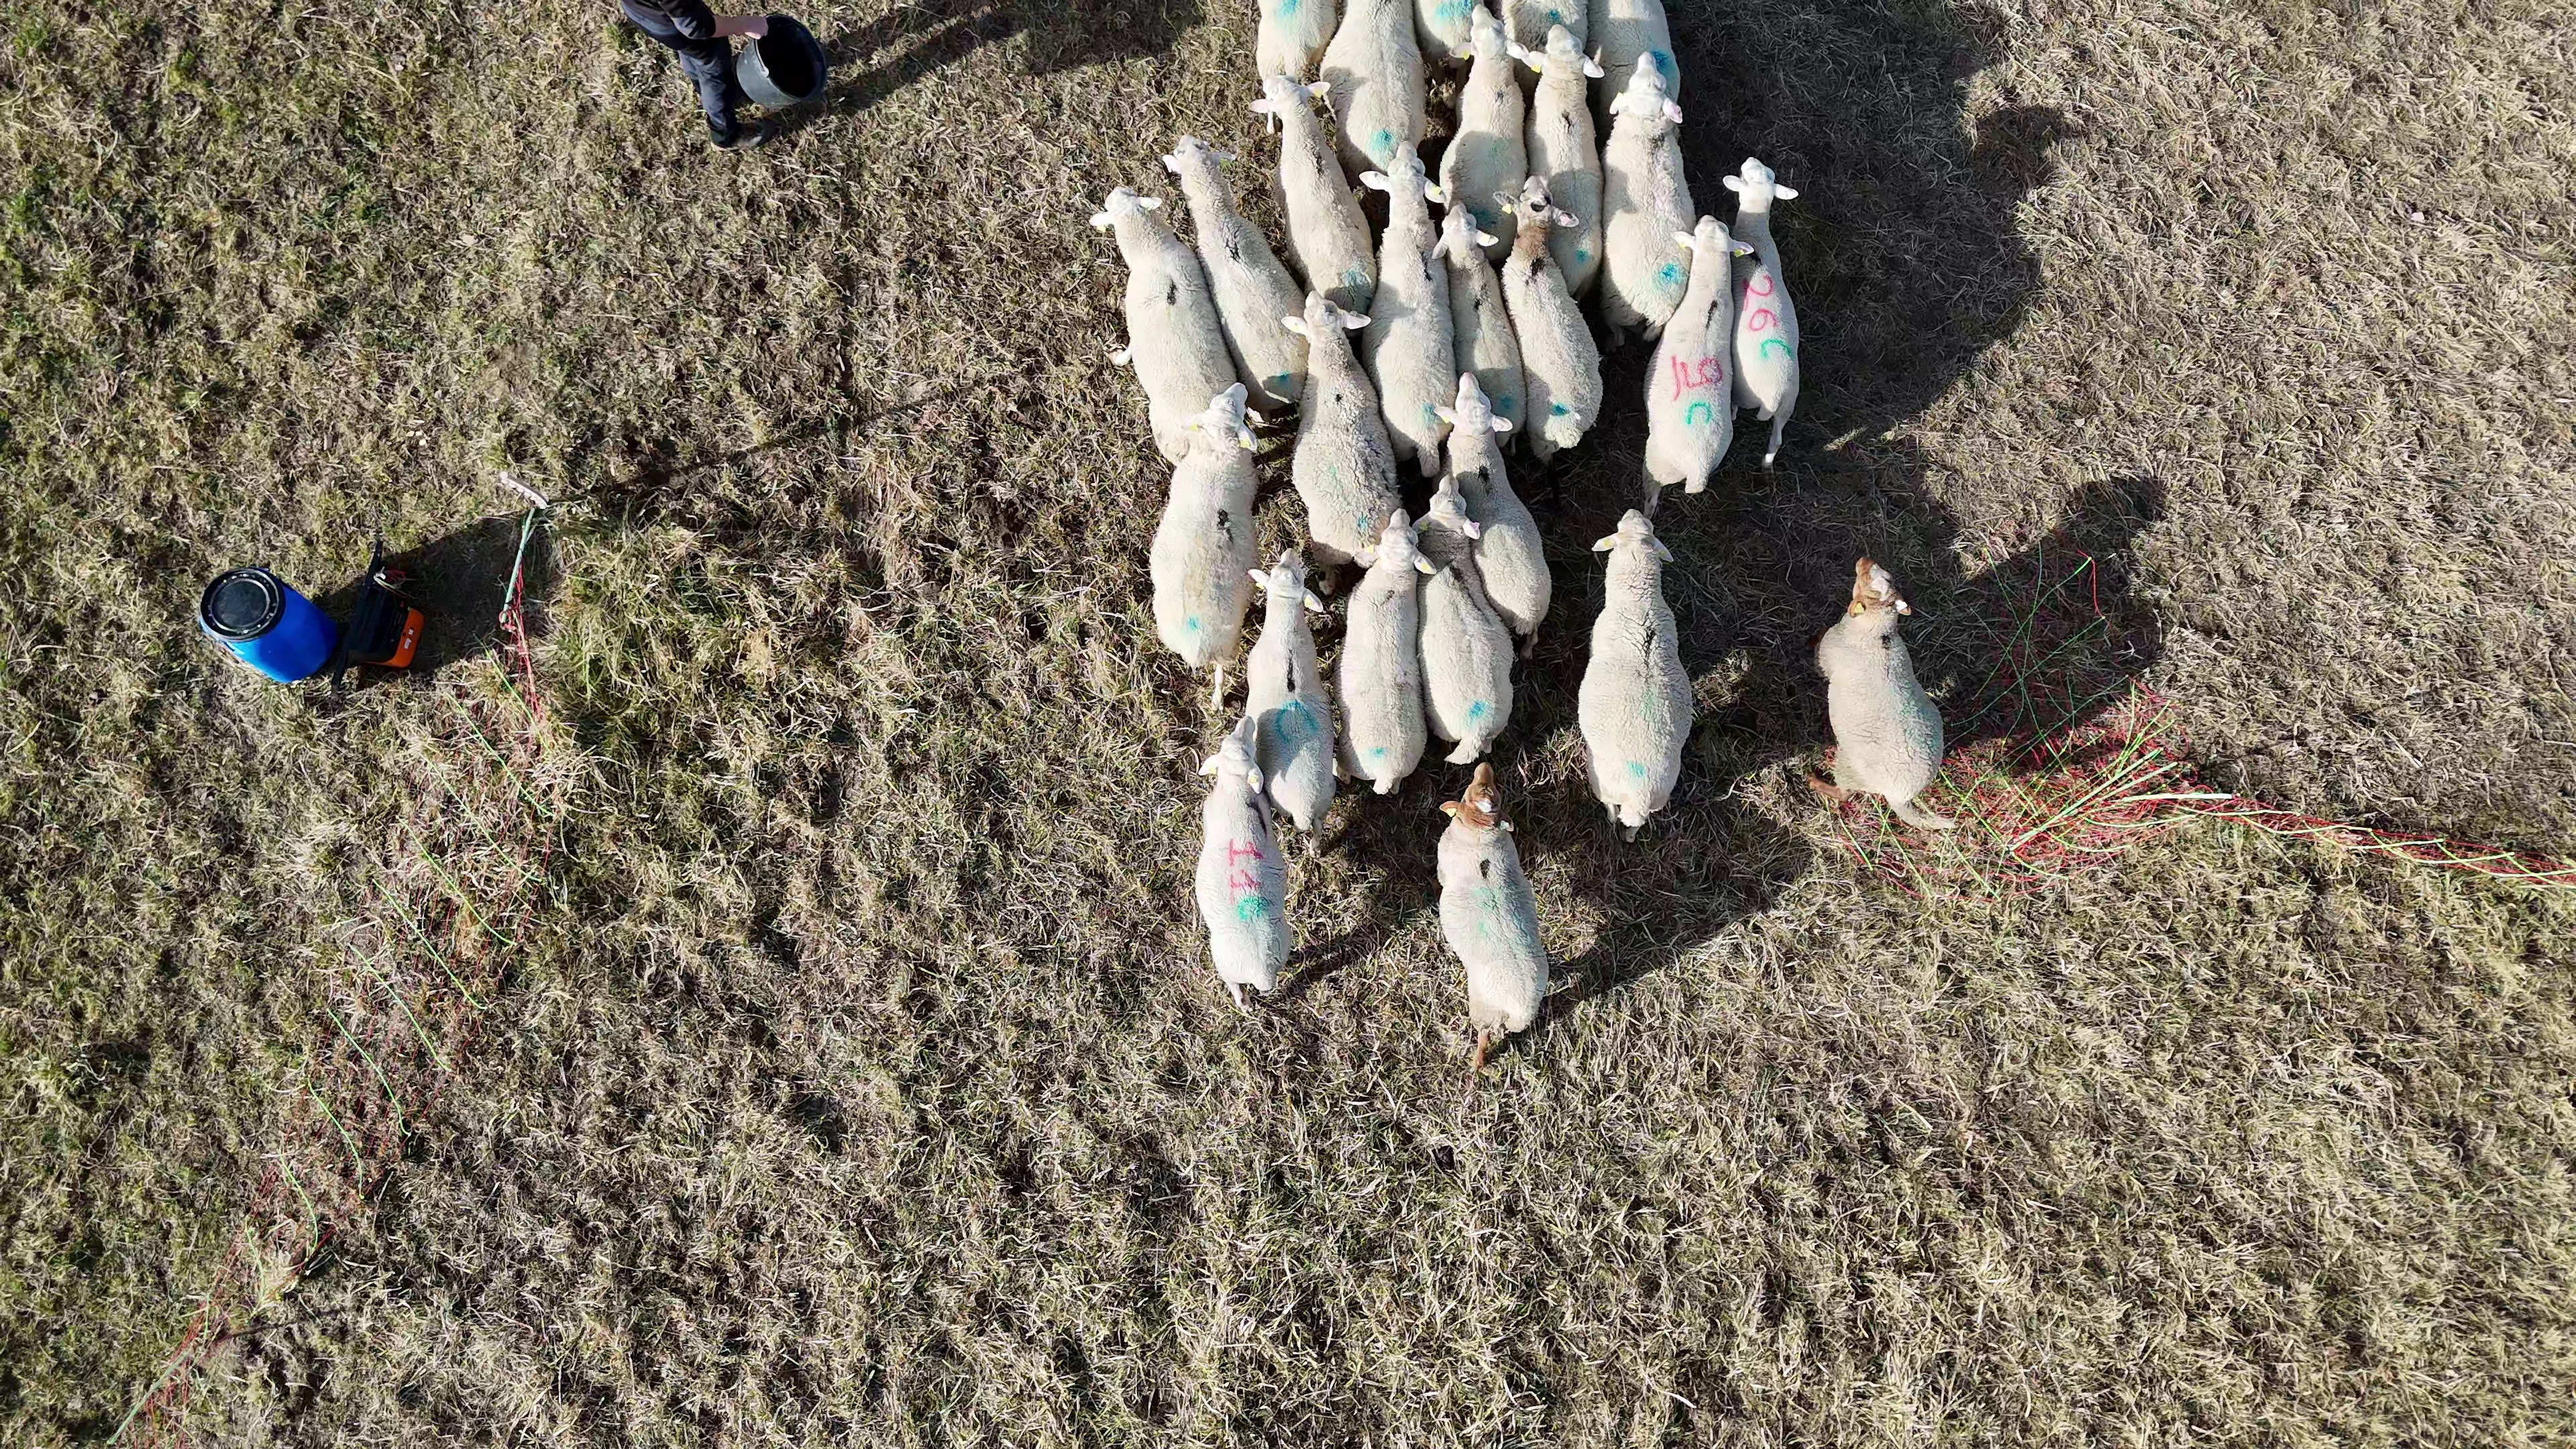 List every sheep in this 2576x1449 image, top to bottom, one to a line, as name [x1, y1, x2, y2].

sheep [1249, 0, 1337, 135]
sheep [1413, 0, 1484, 75]
sheep [1493, 0, 1586, 103]
sheep [1589, 0, 1680, 142]
sheep [1317, 1, 1436, 193]
sheep [1439, 3, 1531, 263]
sheep [1516, 24, 1610, 291]
sheep [1599, 49, 1697, 344]
sheep [1249, 75, 1374, 299]
sheep [1163, 131, 1311, 411]
sheep [1361, 142, 1452, 474]
sheep [1722, 154, 1805, 462]
sheep [1493, 175, 1608, 453]
sheep [1088, 187, 1237, 461]
sheep [1432, 200, 1527, 433]
sheep [1638, 208, 1745, 517]
sheep [1675, 213, 1740, 412]
sheep [1283, 288, 1396, 562]
sheep [1439, 370, 1551, 657]
sheep [1148, 382, 1258, 711]
sheep [1414, 476, 1512, 764]
sheep [1574, 508, 1692, 841]
sheep [1333, 508, 1437, 794]
sheep [1238, 546, 1340, 846]
sheep [1816, 555, 1955, 830]
sheep [1195, 715, 1291, 1008]
sheep [1437, 762, 1549, 1069]